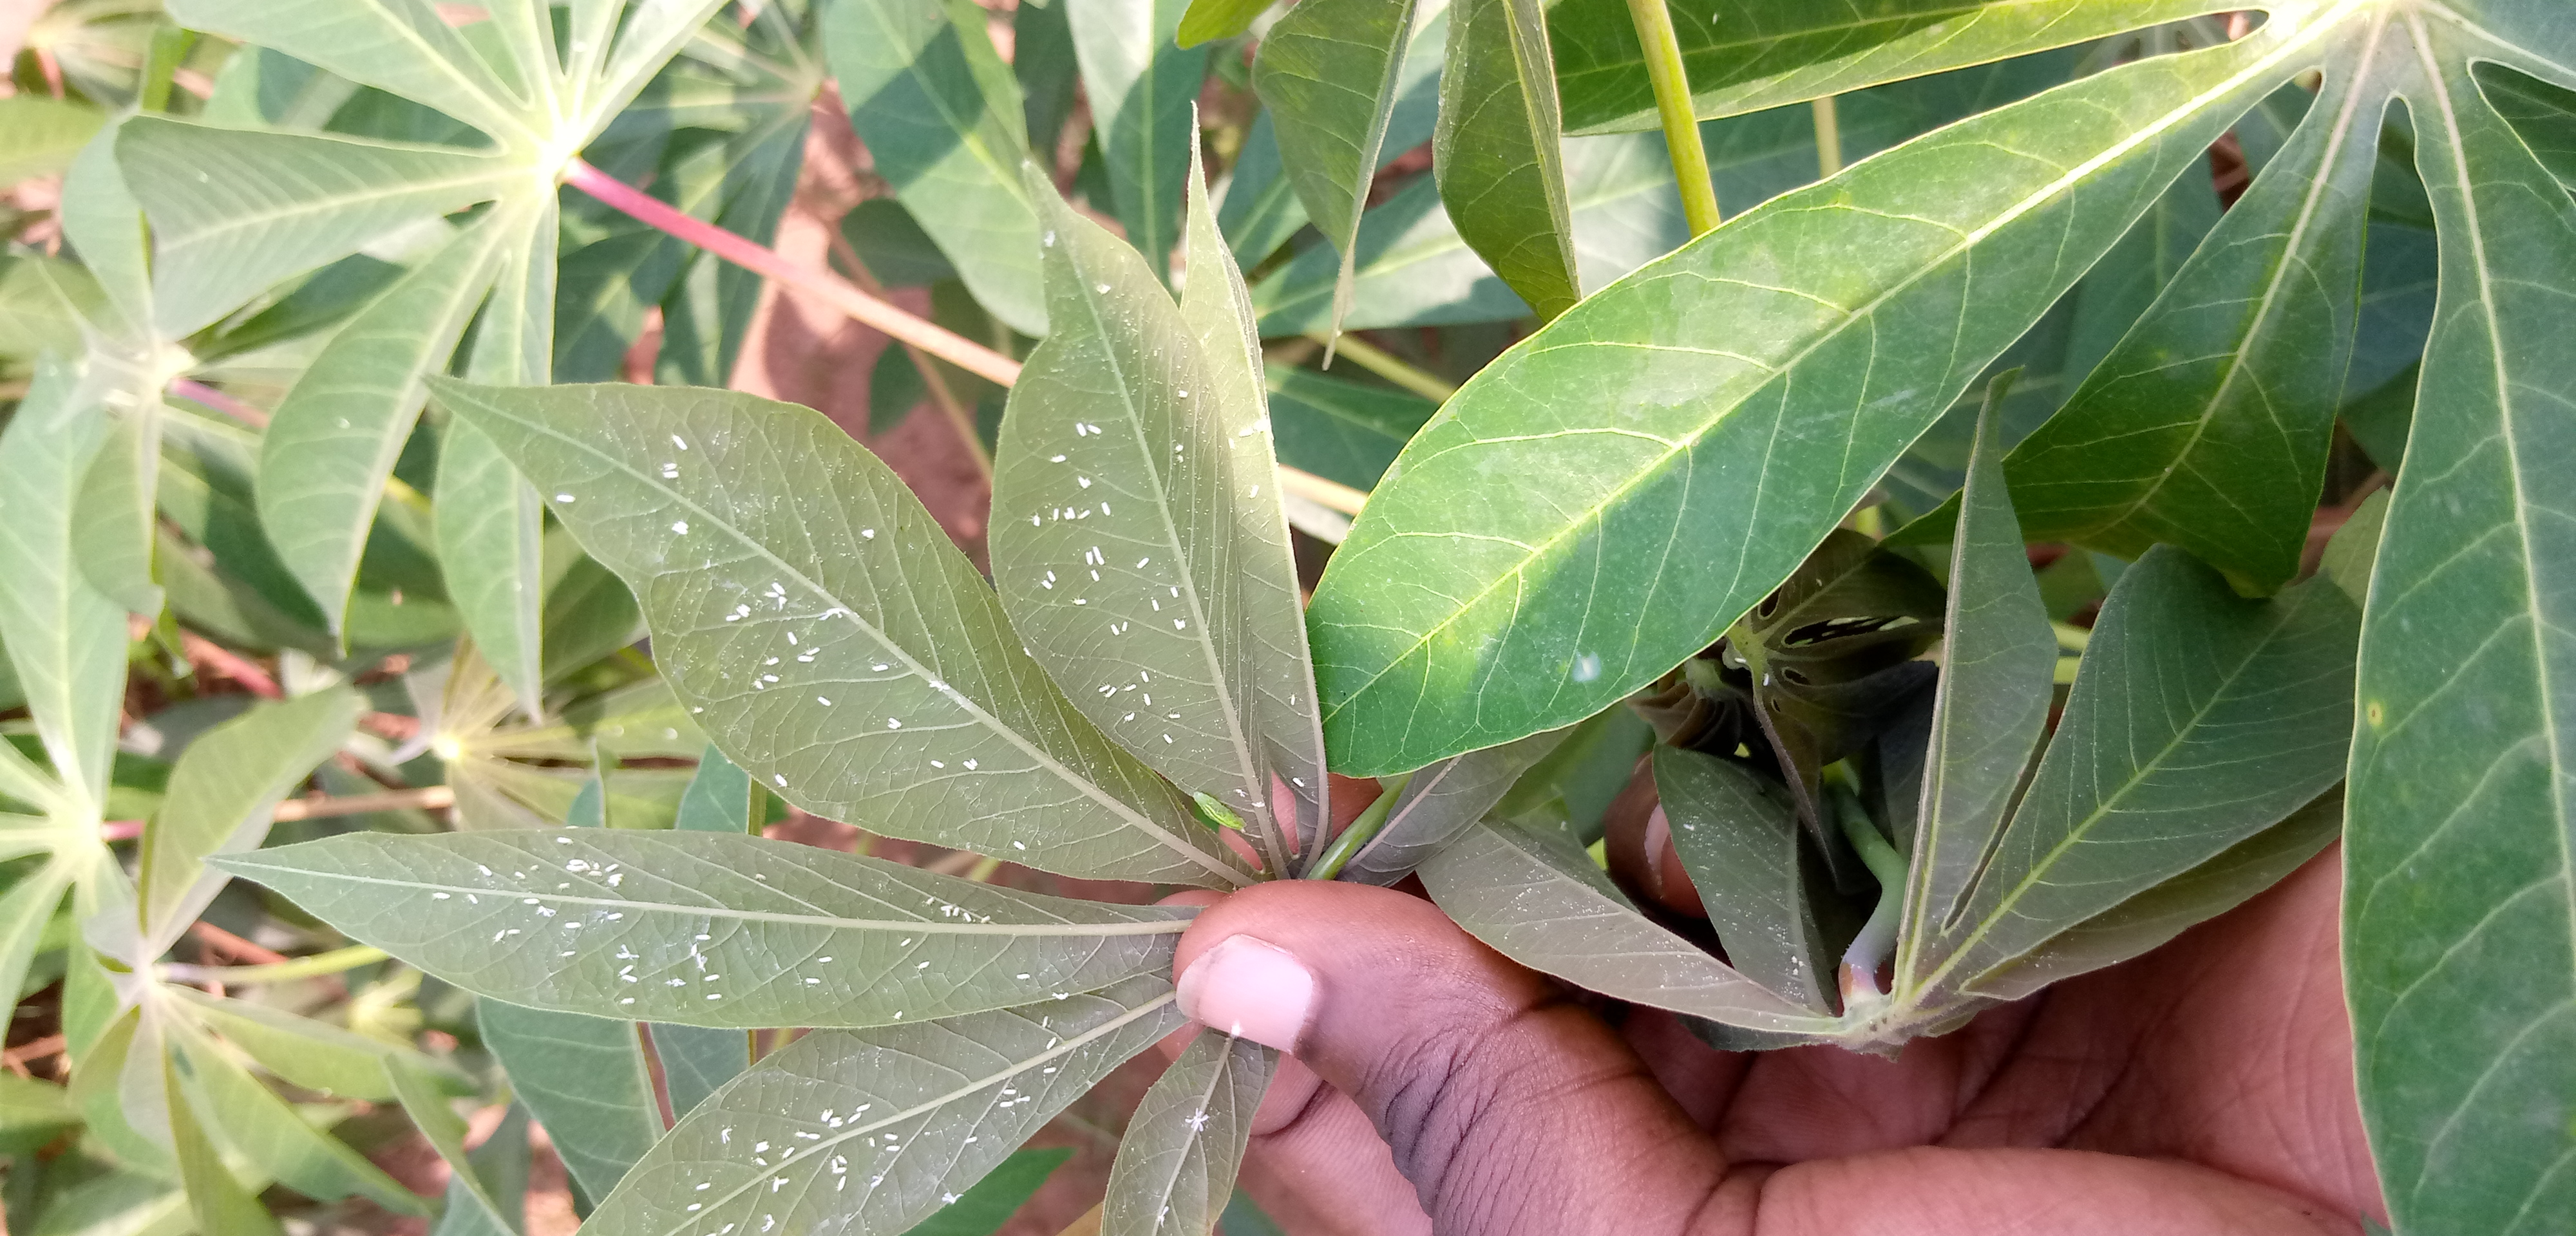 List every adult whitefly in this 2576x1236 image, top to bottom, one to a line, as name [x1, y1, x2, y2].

whitefly [1043, 229, 1060, 250]
whitefly [1094, 279, 1115, 297]
whitefly [1173, 386, 1192, 399]
whitefly [1252, 417, 1269, 436]
whitefly [1073, 420, 1088, 438]
whitefly [1086, 420, 1106, 436]
whitefly [1235, 427, 1253, 438]
whitefly [670, 431, 691, 451]
whitefly [1226, 435, 1238, 453]
whitefly [1171, 442, 1188, 454]
whitefly [1049, 452, 1067, 465]
whitefly [1173, 453, 1187, 467]
whitefly [661, 462, 679, 470]
whitefly [661, 469, 681, 480]
whitefly [1075, 474, 1097, 491]
whitefly [1246, 483, 1260, 500]
whitefly [554, 493, 578, 505]
whitefly [1097, 498, 1115, 517]
whitefly [1066, 503, 1078, 520]
whitefly [1048, 504, 1061, 523]
whitefly [1075, 505, 1091, 523]
whitefly [1029, 510, 1044, 530]
whitefly [1060, 510, 1070, 524]
whitefly [675, 519, 690, 529]
whitefly [670, 525, 688, 536]
whitefly [857, 527, 878, 543]
whitefly [1092, 543, 1103, 556]
whitefly [1083, 548, 1095, 566]
whitefly [1134, 553, 1151, 570]
whitefly [1095, 555, 1108, 566]
whitefly [1088, 568, 1104, 585]
whitefly [1044, 568, 1057, 583]
whitefly [1039, 576, 1056, 593]
whitefly [772, 580, 788, 594]
whitefly [1168, 583, 1182, 600]
whitefly [762, 588, 779, 601]
whitefly [1070, 594, 1092, 609]
whitefly [1148, 594, 1160, 613]
whitefly [778, 595, 790, 614]
whitefly [739, 602, 752, 612]
whitefly [736, 604, 750, 618]
whitefly [817, 605, 851, 623]
whitefly [724, 613, 741, 624]
whitefly [1172, 615, 1180, 631]
whitefly [1180, 618, 1188, 630]
whitefly [1120, 619, 1132, 633]
whitefly [1110, 620, 1122, 637]
whitefly [786, 630, 800, 648]
whitefly [1572, 651, 1602, 683]
whitefly [796, 654, 816, 665]
whitefly [764, 655, 781, 667]
whitefly [1732, 655, 1751, 667]
whitefly [869, 661, 890, 676]
whitefly [1137, 665, 1155, 684]
whitefly [1761, 670, 1774, 688]
whitefly [762, 673, 781, 684]
whitefly [751, 677, 765, 693]
whitefly [926, 678, 951, 696]
whitefly [1096, 680, 1113, 693]
whitefly [1121, 681, 1137, 695]
whitefly [1104, 684, 1117, 700]
whitefly [1139, 689, 1155, 710]
whitefly [1287, 691, 1302, 708]
whitefly [815, 695, 833, 708]
whitefly [689, 704, 706, 717]
whitefly [1164, 707, 1184, 722]
whitefly [1121, 711, 1139, 726]
whitefly [887, 716, 904, 729]
whitefly [887, 722, 898, 730]
whitefly [1160, 729, 1174, 747]
whitefly [968, 757, 980, 766]
whitefly [929, 758, 945, 771]
whitefly [962, 760, 976, 772]
whitefly [773, 771, 791, 791]
whitefly [1289, 774, 1307, 789]
whitefly [1233, 785, 1249, 799]
whitefly [1247, 800, 1269, 809]
whitefly [555, 833, 576, 848]
whitefly [1010, 838, 1029, 852]
whitefly [565, 856, 585, 867]
whitefly [473, 859, 496, 881]
whitefly [527, 859, 542, 877]
whitefly [565, 861, 589, 874]
whitefly [603, 861, 620, 870]
whitefly [512, 867, 527, 884]
whitefly [587, 868, 603, 884]
whitefly [753, 869, 770, 886]
whitefly [608, 871, 625, 879]
whitefly [607, 877, 623, 892]
whitefly [556, 877, 574, 894]
whitefly [429, 886, 454, 906]
whitefly [466, 891, 482, 908]
whitefly [519, 892, 542, 908]
whitefly [924, 894, 936, 907]
whitefly [952, 900, 961, 921]
whitefly [938, 903, 952, 912]
whitefly [602, 904, 627, 925]
whitefly [535, 905, 560, 921]
whitefly [945, 908, 952, 918]
whitefly [961, 908, 976, 923]
whitefly [977, 912, 998, 927]
whitefly [561, 916, 585, 933]
whitefly [490, 925, 505, 945]
whitefly [504, 925, 526, 937]
whitefly [693, 931, 714, 942]
whitefly [898, 935, 913, 951]
whitefly [687, 940, 701, 959]
whitefly [616, 944, 640, 960]
whitefly [558, 948, 578, 962]
whitefly [694, 951, 708, 973]
whitefly [817, 951, 838, 969]
whitefly [914, 956, 933, 972]
whitefly [618, 962, 636, 977]
whitefly [1013, 969, 1034, 984]
whitefly [702, 971, 722, 983]
whitefly [618, 973, 639, 985]
whitefly [802, 976, 824, 988]
whitefly [1046, 988, 1074, 1005]
whitefly [705, 989, 728, 1007]
whitefly [618, 992, 639, 1007]
whitefly [890, 1006, 905, 1023]
whitefly [1037, 1013, 1056, 1030]
whitefly [1044, 1034, 1062, 1053]
whitefly [1040, 1062, 1059, 1081]
whitefly [1001, 1083, 1018, 1098]
whitefly [1015, 1093, 1032, 1105]
whitefly [998, 1096, 1014, 1112]
whitefly [855, 1099, 873, 1114]
whitefly [1183, 1106, 1214, 1134]
whitefly [819, 1107, 835, 1122]
whitefly [847, 1110, 864, 1125]
whitefly [826, 1112, 846, 1130]
whitefly [718, 1123, 738, 1149]
whitefly [793, 1128, 807, 1139]
whitefly [806, 1130, 824, 1143]
whitefly [880, 1130, 903, 1141]
whitefly [963, 1131, 981, 1148]
whitefly [866, 1133, 878, 1149]
whitefly [752, 1139, 772, 1152]
whitefly [781, 1140, 795, 1160]
whitefly [882, 1143, 905, 1154]
whitefly [836, 1153, 853, 1165]
whitefly [750, 1154, 769, 1171]
whitefly [829, 1157, 838, 1170]
whitefly [831, 1166, 851, 1179]
whitefly [770, 1170, 780, 1193]
whitefly [832, 1173, 851, 1198]
whitefly [867, 1173, 888, 1189]
whitefly [778, 1174, 793, 1186]
whitefly [693, 1178, 714, 1192]
whitefly [937, 1188, 962, 1209]
whitefly [684, 1201, 705, 1213]
whitefly [757, 1212, 779, 1234]
whitefly [721, 1218, 737, 1233]